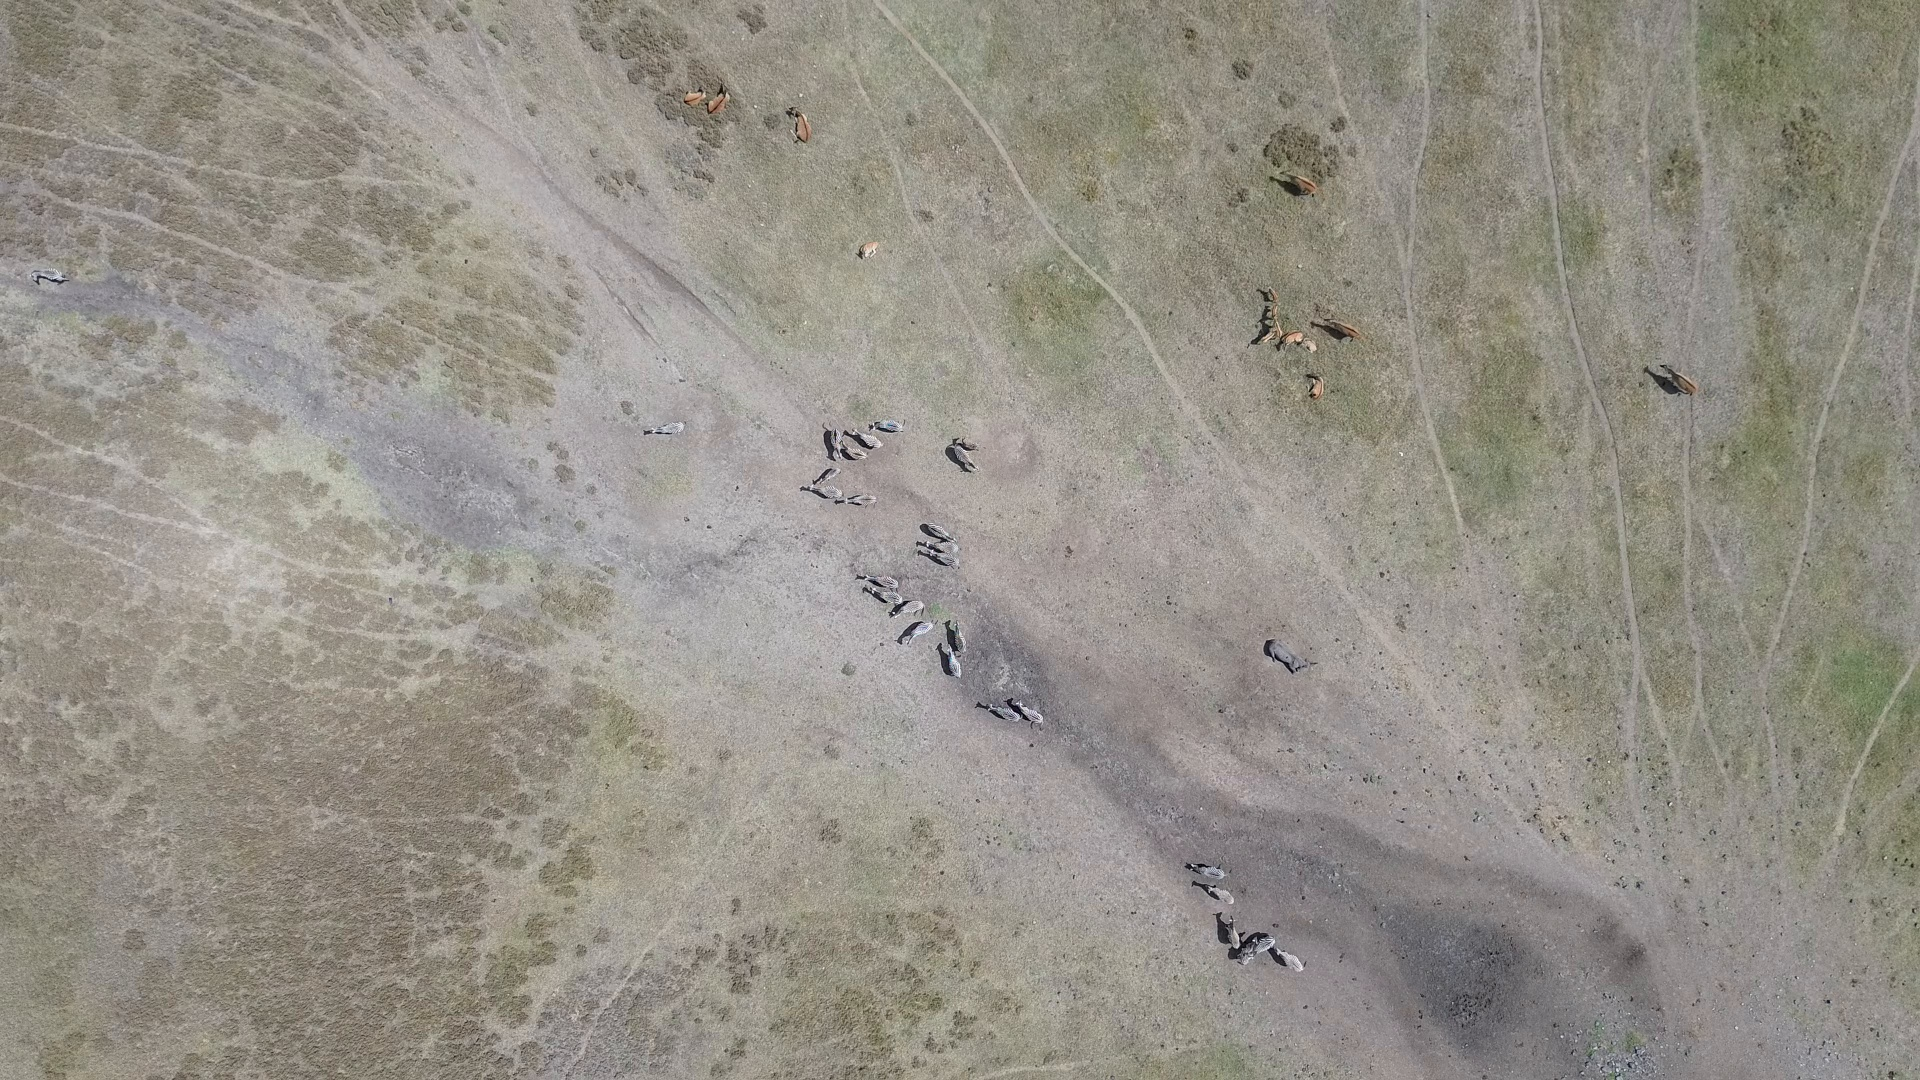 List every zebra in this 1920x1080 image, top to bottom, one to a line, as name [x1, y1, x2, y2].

zebra [32, 269, 65, 282]
zebra [878, 420, 903, 430]
zebra [648, 422, 686, 435]
zebra [826, 428, 840, 456]
zebra [853, 431, 881, 450]
zebra [956, 437, 978, 450]
zebra [843, 440, 867, 461]
zebra [951, 443, 982, 474]
zebra [816, 464, 843, 485]
zebra [810, 484, 842, 498]
zebra [842, 494, 876, 505]
zebra [928, 524, 956, 541]
zebra [925, 540, 960, 553]
zebra [928, 549, 957, 567]
zebra [865, 573, 899, 589]
zebra [869, 587, 903, 604]
zebra [892, 600, 923, 619]
zebra [949, 621, 965, 650]
zebra [901, 623, 932, 645]
zebra [942, 642, 960, 678]
zebra [1018, 699, 1043, 723]
zebra [984, 704, 1023, 722]
zebra [1189, 864, 1223, 879]
zebra [1197, 885, 1228, 903]
zebra [1221, 914, 1240, 948]
zebra [1236, 937, 1271, 964]
zebra [1271, 945, 1302, 969]